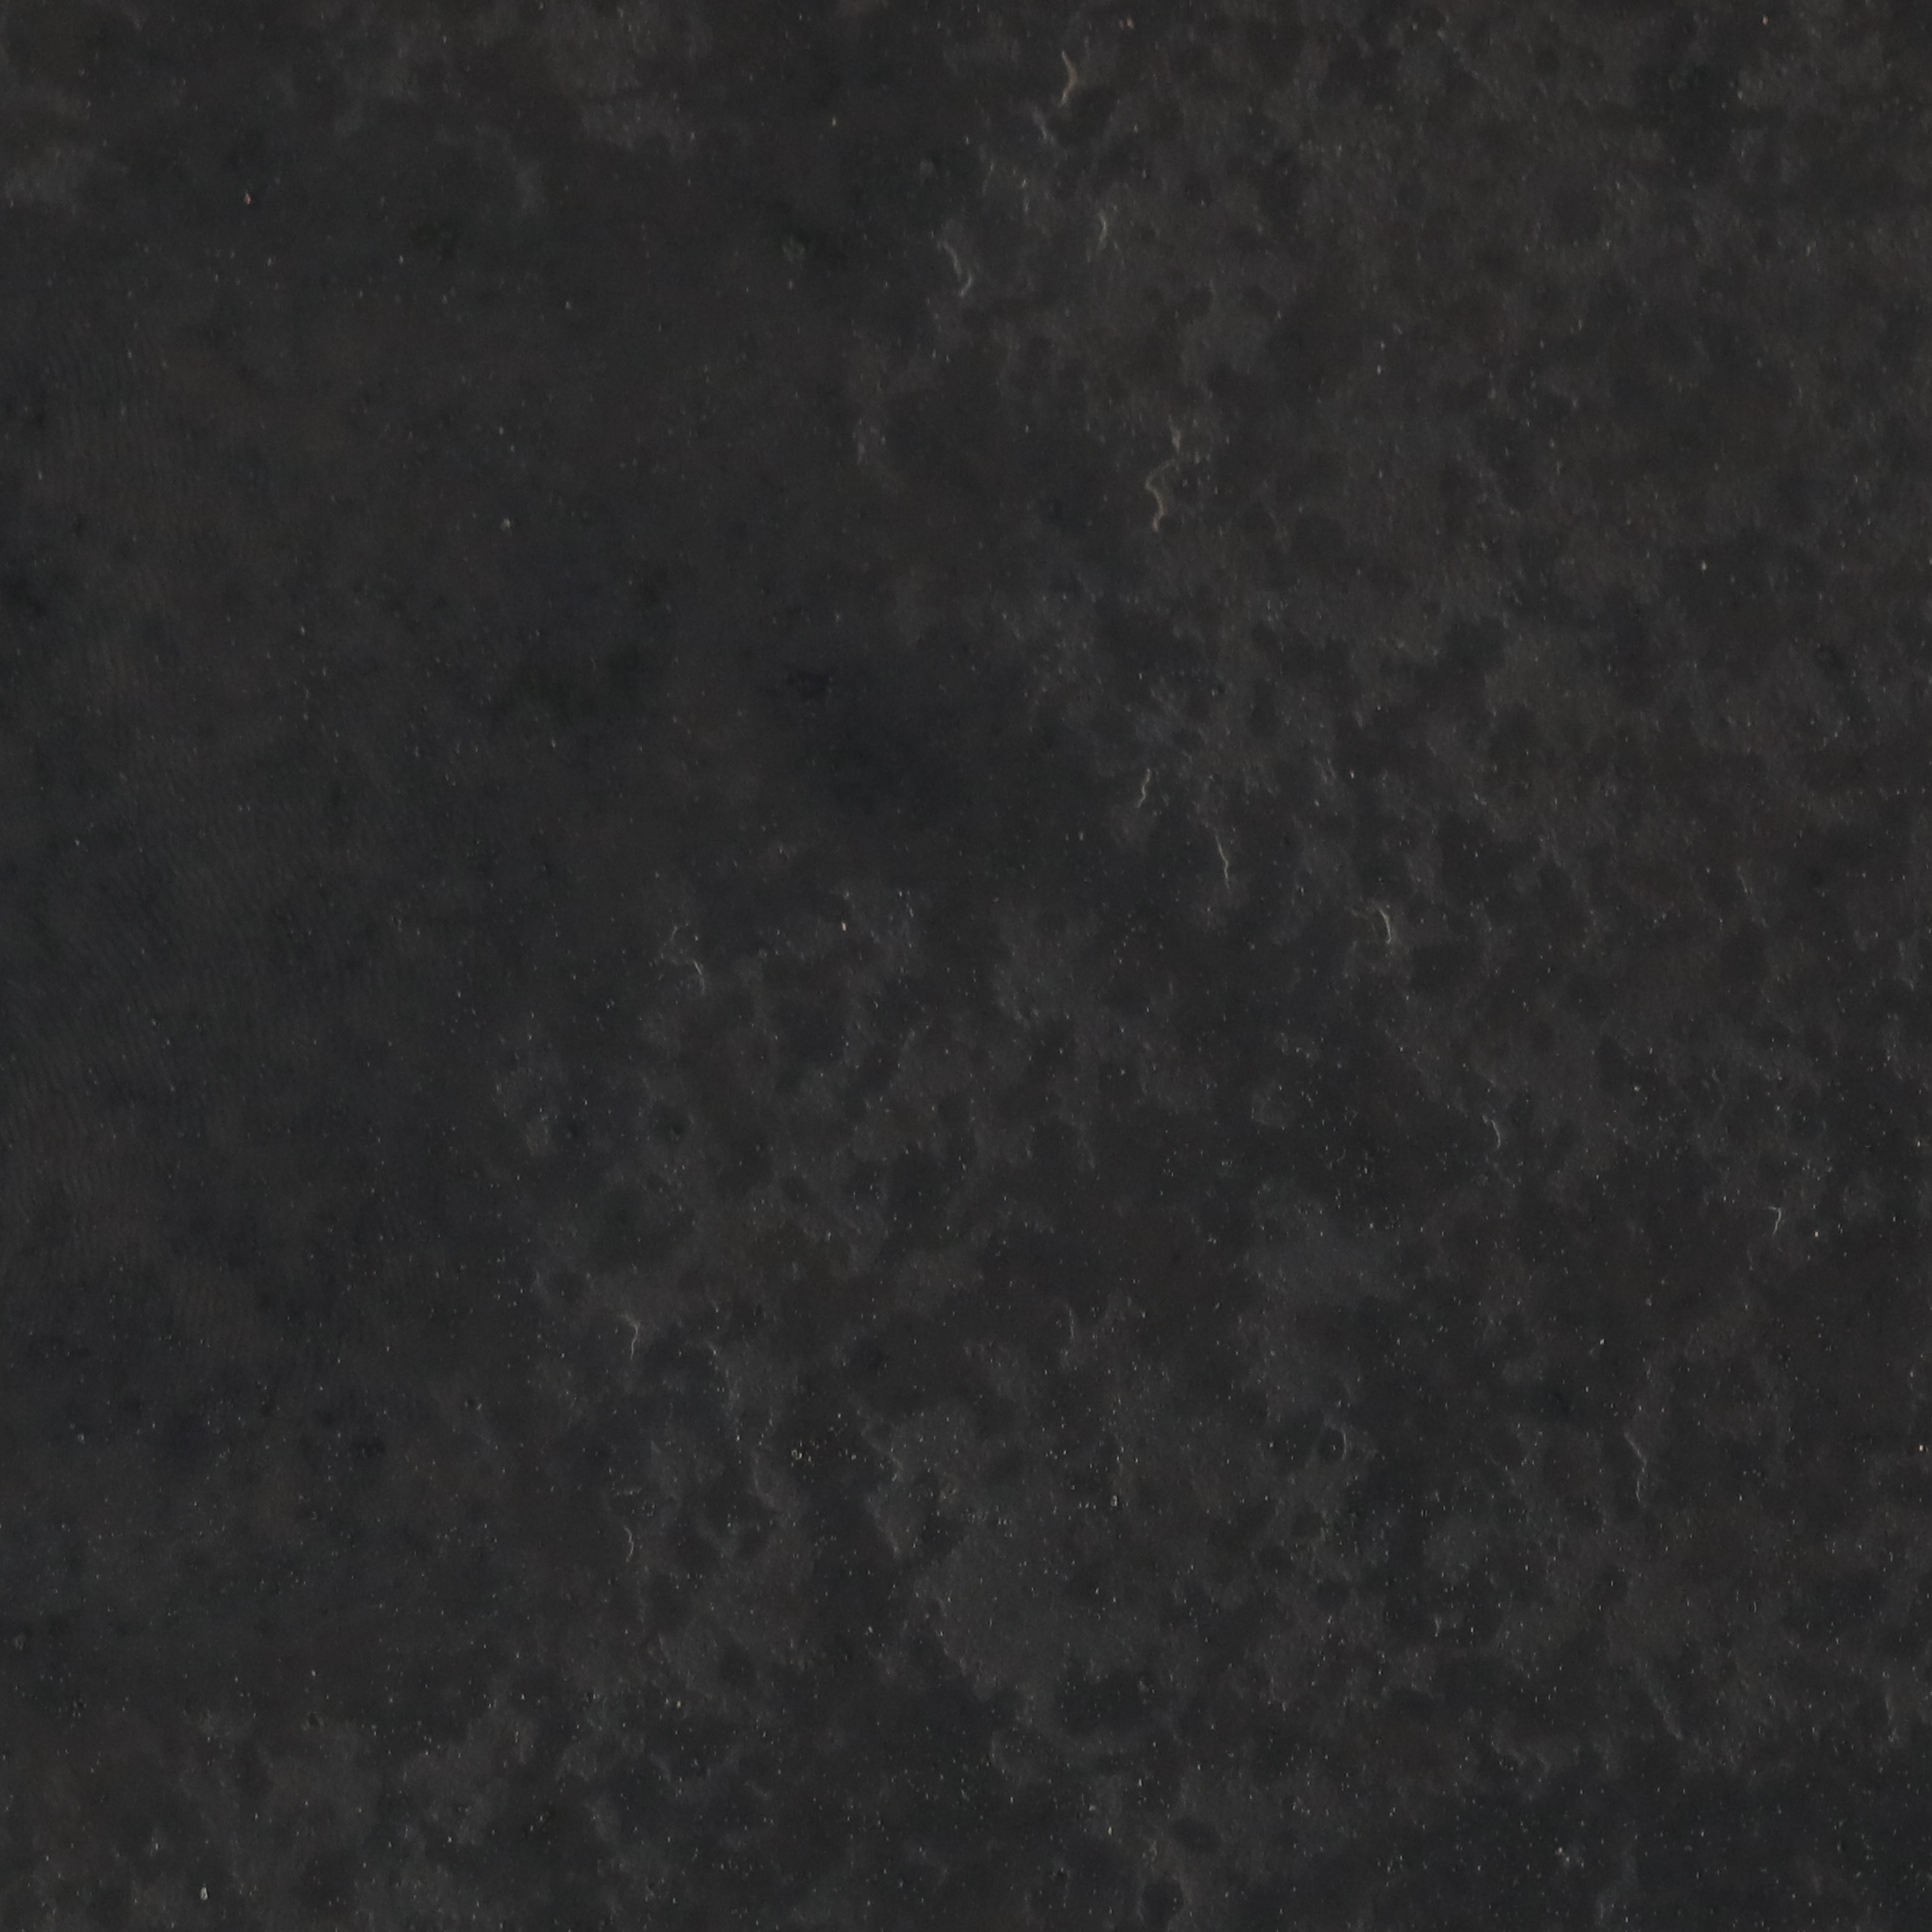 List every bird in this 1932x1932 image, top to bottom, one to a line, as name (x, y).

None